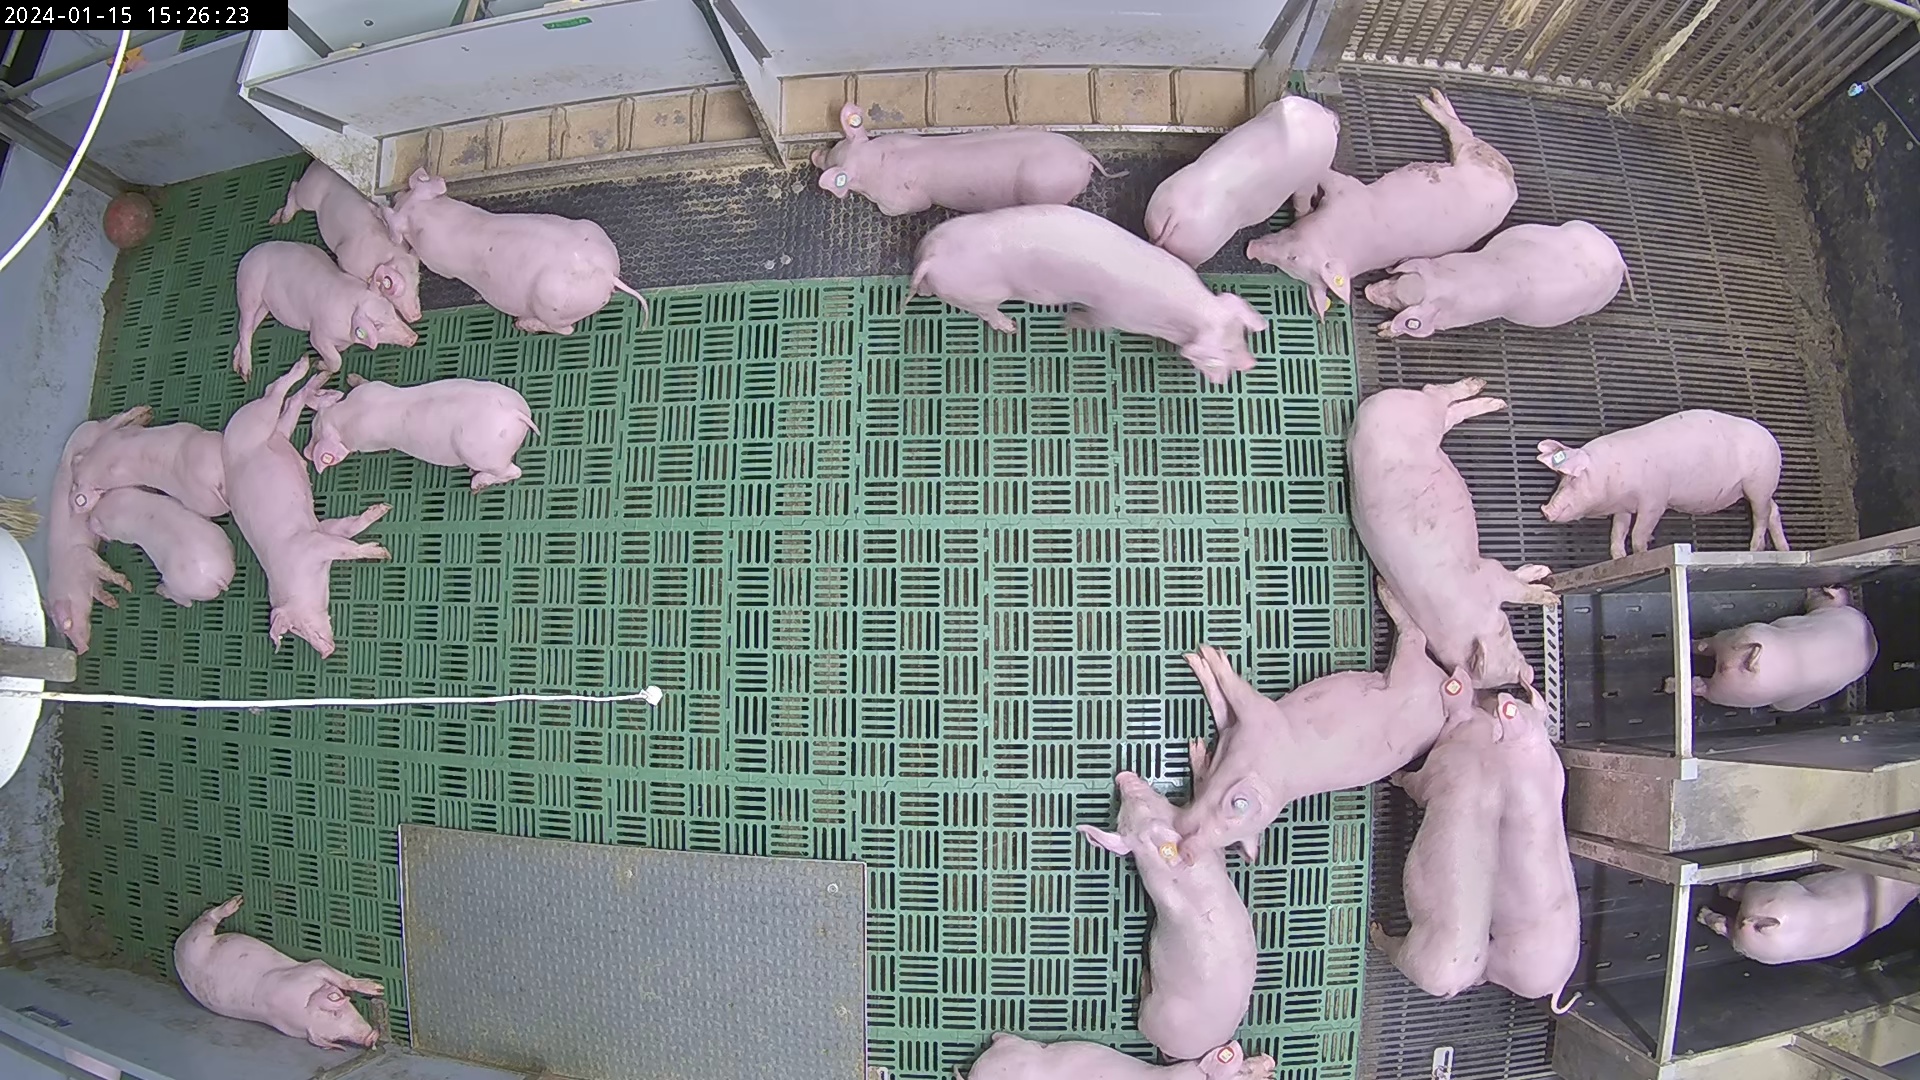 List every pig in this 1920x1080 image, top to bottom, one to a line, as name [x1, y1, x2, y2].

pig [1245, 85, 1518, 324]
pig [1145, 93, 1345, 271]
pig [809, 99, 1127, 218]
pig [269, 157, 427, 324]
pig [377, 165, 648, 336]
pig [903, 202, 1269, 387]
pig [1365, 218, 1639, 343]
pig [229, 241, 417, 384]
pig [224, 355, 398, 658]
pig [301, 373, 539, 493]
pig [1346, 377, 1564, 691]
pig [42, 406, 149, 654]
pig [1538, 406, 1793, 560]
pig [67, 422, 234, 520]
pig [83, 484, 239, 607]
pig [1172, 578, 1449, 864]
pig [1663, 583, 1878, 714]
pig [1368, 664, 1506, 1002]
pig [1471, 674, 1583, 1013]
pig [1079, 735, 1257, 1063]
pig [1695, 853, 1916, 967]
pig [172, 892, 385, 1053]
pig [952, 1032, 1277, 1080]